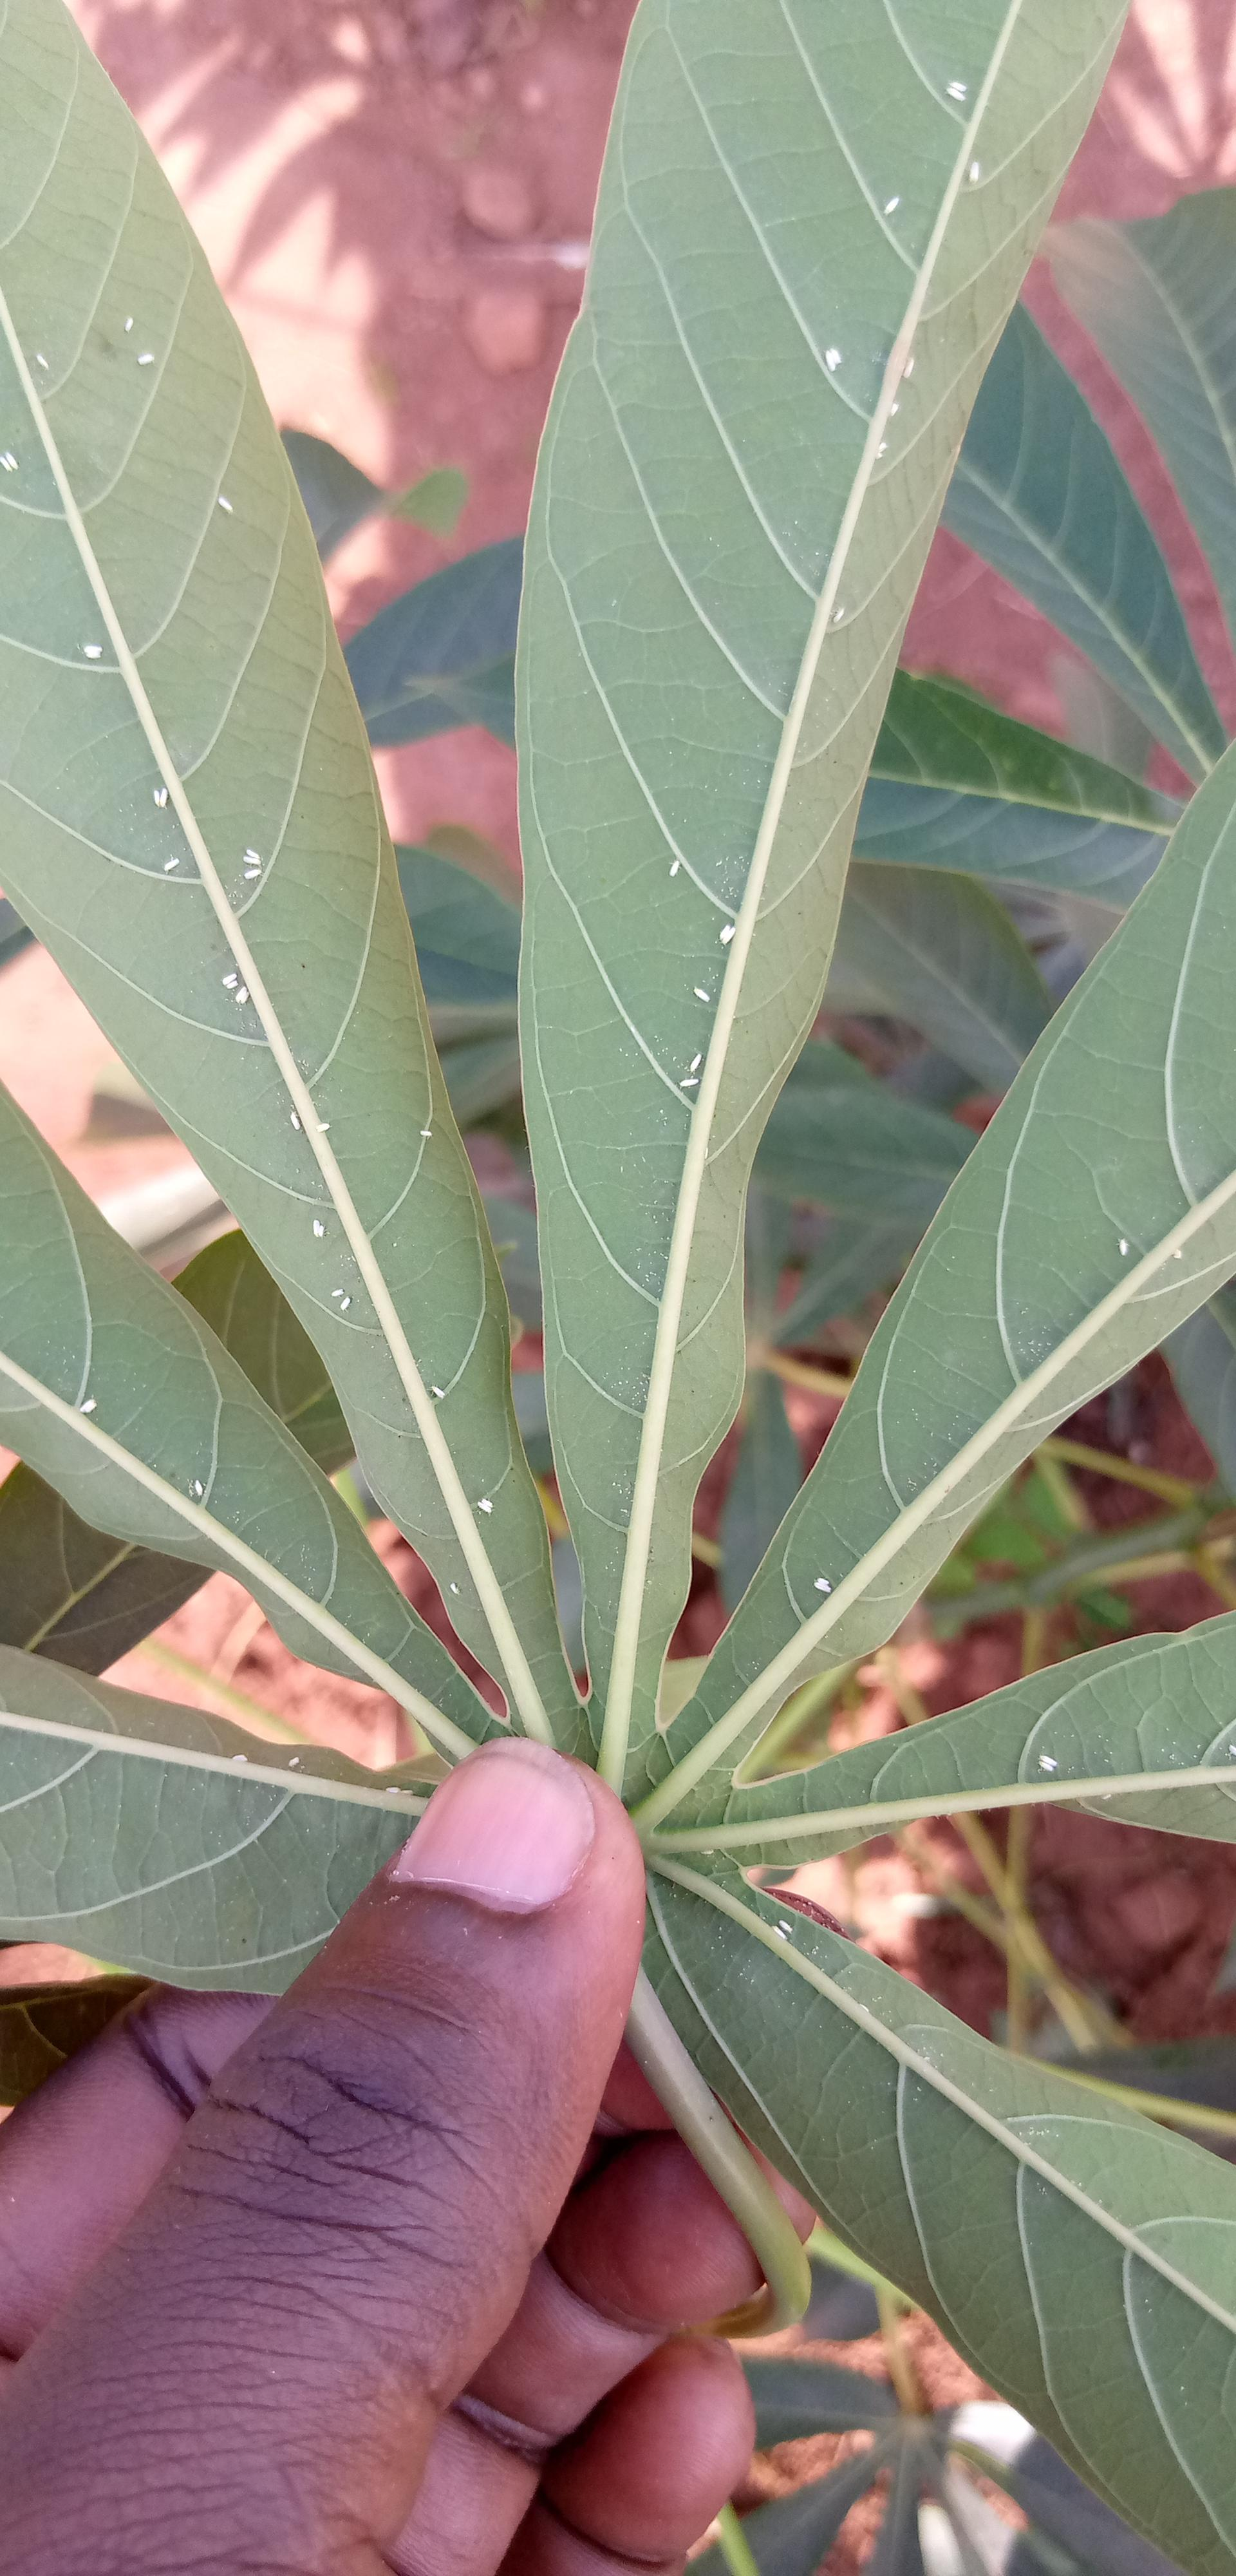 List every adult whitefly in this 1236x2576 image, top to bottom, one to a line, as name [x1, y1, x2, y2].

whitefly [948, 79, 969, 95]
whitefly [944, 86, 968, 104]
whitefly [965, 158, 987, 188]
whitefly [879, 191, 903, 221]
whitefly [119, 314, 138, 336]
whitefly [830, 346, 842, 366]
whitefly [131, 349, 162, 369]
whitefly [823, 349, 836, 375]
whitefly [31, 352, 52, 371]
whitefly [899, 355, 915, 381]
whitefly [889, 398, 901, 420]
whitefly [877, 440, 890, 452]
whitefly [5, 450, 21, 473]
whitefly [1, 457, 14, 473]
whitefly [215, 495, 238, 518]
whitefly [830, 604, 846, 627]
whitefly [81, 643, 105, 652]
whitefly [84, 651, 104, 660]
whitefly [160, 786, 171, 810]
whitefly [153, 787, 160, 808]
whitefly [244, 847, 262, 859]
whitefly [162, 855, 183, 875]
whitefly [241, 855, 264, 866]
whitefly [664, 858, 684, 880]
whitefly [241, 867, 265, 881]
whitefly [716, 923, 731, 942]
whitefly [721, 924, 737, 948]
whitefly [220, 971, 239, 987]
whitefly [226, 979, 239, 991]
whitefly [234, 985, 248, 1006]
whitefly [690, 985, 712, 1006]
whitefly [239, 990, 252, 1005]
whitefly [688, 1048, 703, 1075]
whitefly [677, 1076, 705, 1090]
whitefly [288, 1110, 303, 1133]
whitefly [313, 1119, 333, 1135]
whitefly [417, 1128, 435, 1142]
whitefly [312, 1217, 320, 1240]
whitefly [317, 1220, 327, 1240]
whitefly [1115, 1236, 1132, 1259]
whitefly [1171, 1247, 1184, 1261]
whitefly [330, 1287, 346, 1299]
whitefly [337, 1296, 353, 1314]
whitefly [428, 1382, 449, 1401]
whitefly [78, 1396, 100, 1417]
whitefly [75, 1397, 104, 1417]
whitefly [189, 1475, 209, 1499]
whitefly [480, 1497, 494, 1508]
whitefly [476, 1500, 495, 1515]
whitefly [814, 1576, 832, 1587]
whitefly [447, 1578, 462, 1598]
whitefly [812, 1581, 834, 1594]
whitefly [1037, 1752, 1059, 1768]
whitefly [231, 1752, 251, 1763]
whitefly [286, 1754, 303, 1770]
whitefly [1036, 1759, 1054, 1774]
whitefly [777, 1918, 795, 1935]
whitefly [771, 1922, 791, 1942]